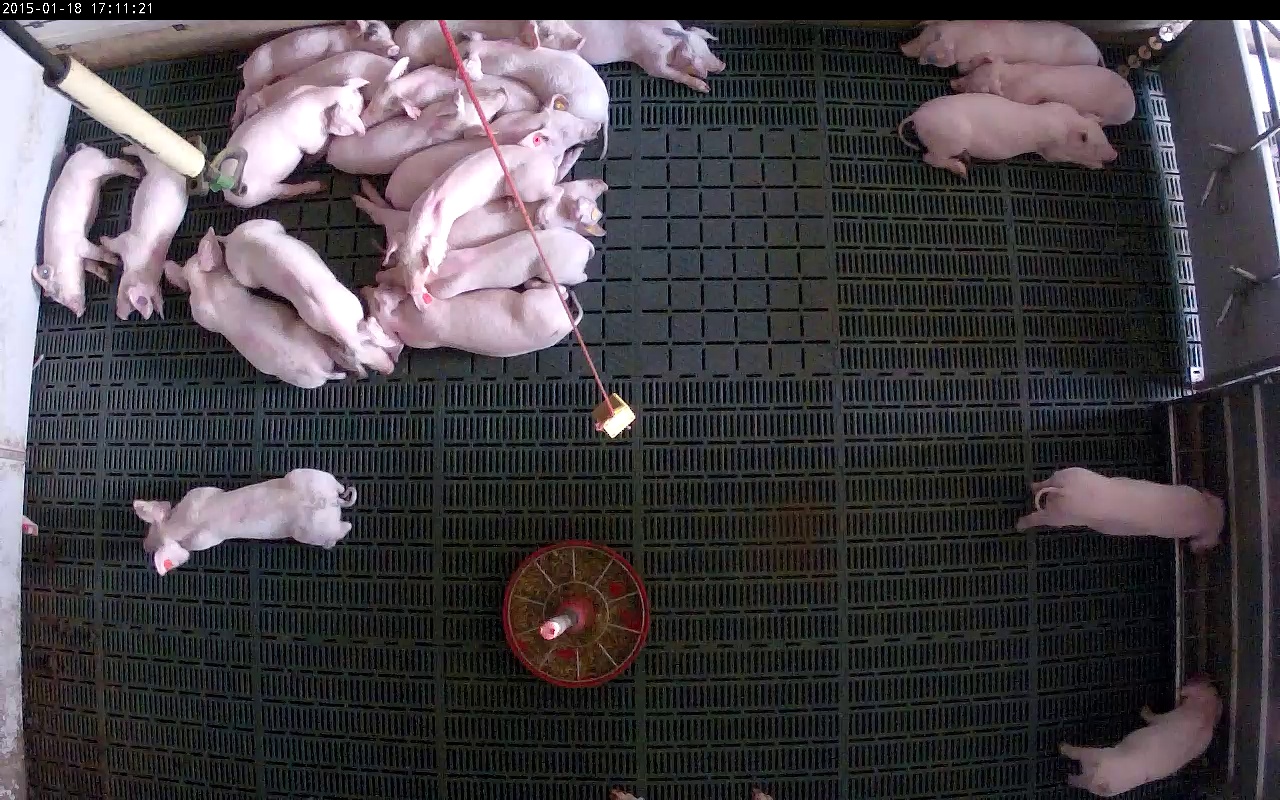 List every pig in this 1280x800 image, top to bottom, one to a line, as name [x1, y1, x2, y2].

pig [901, 19, 1107, 74]
pig [231, 21, 401, 132]
pig [392, 21, 586, 70]
pig [571, 21, 727, 94]
pig [434, 30, 611, 158]
pig [242, 51, 394, 121]
pig [951, 52, 1137, 124]
pig [361, 56, 540, 129]
pig [220, 75, 371, 206]
pig [328, 87, 508, 176]
pig [899, 91, 1118, 179]
pig [387, 94, 603, 211]
pig [32, 143, 142, 318]
pig [100, 143, 189, 323]
pig [351, 146, 609, 253]
pig [382, 146, 565, 296]
pig [216, 220, 397, 379]
pig [165, 227, 346, 388]
pig [375, 228, 596, 314]
pig [360, 281, 586, 364]
pig [1017, 465, 1226, 555]
pig [131, 467, 357, 579]
pig [1059, 675, 1224, 798]